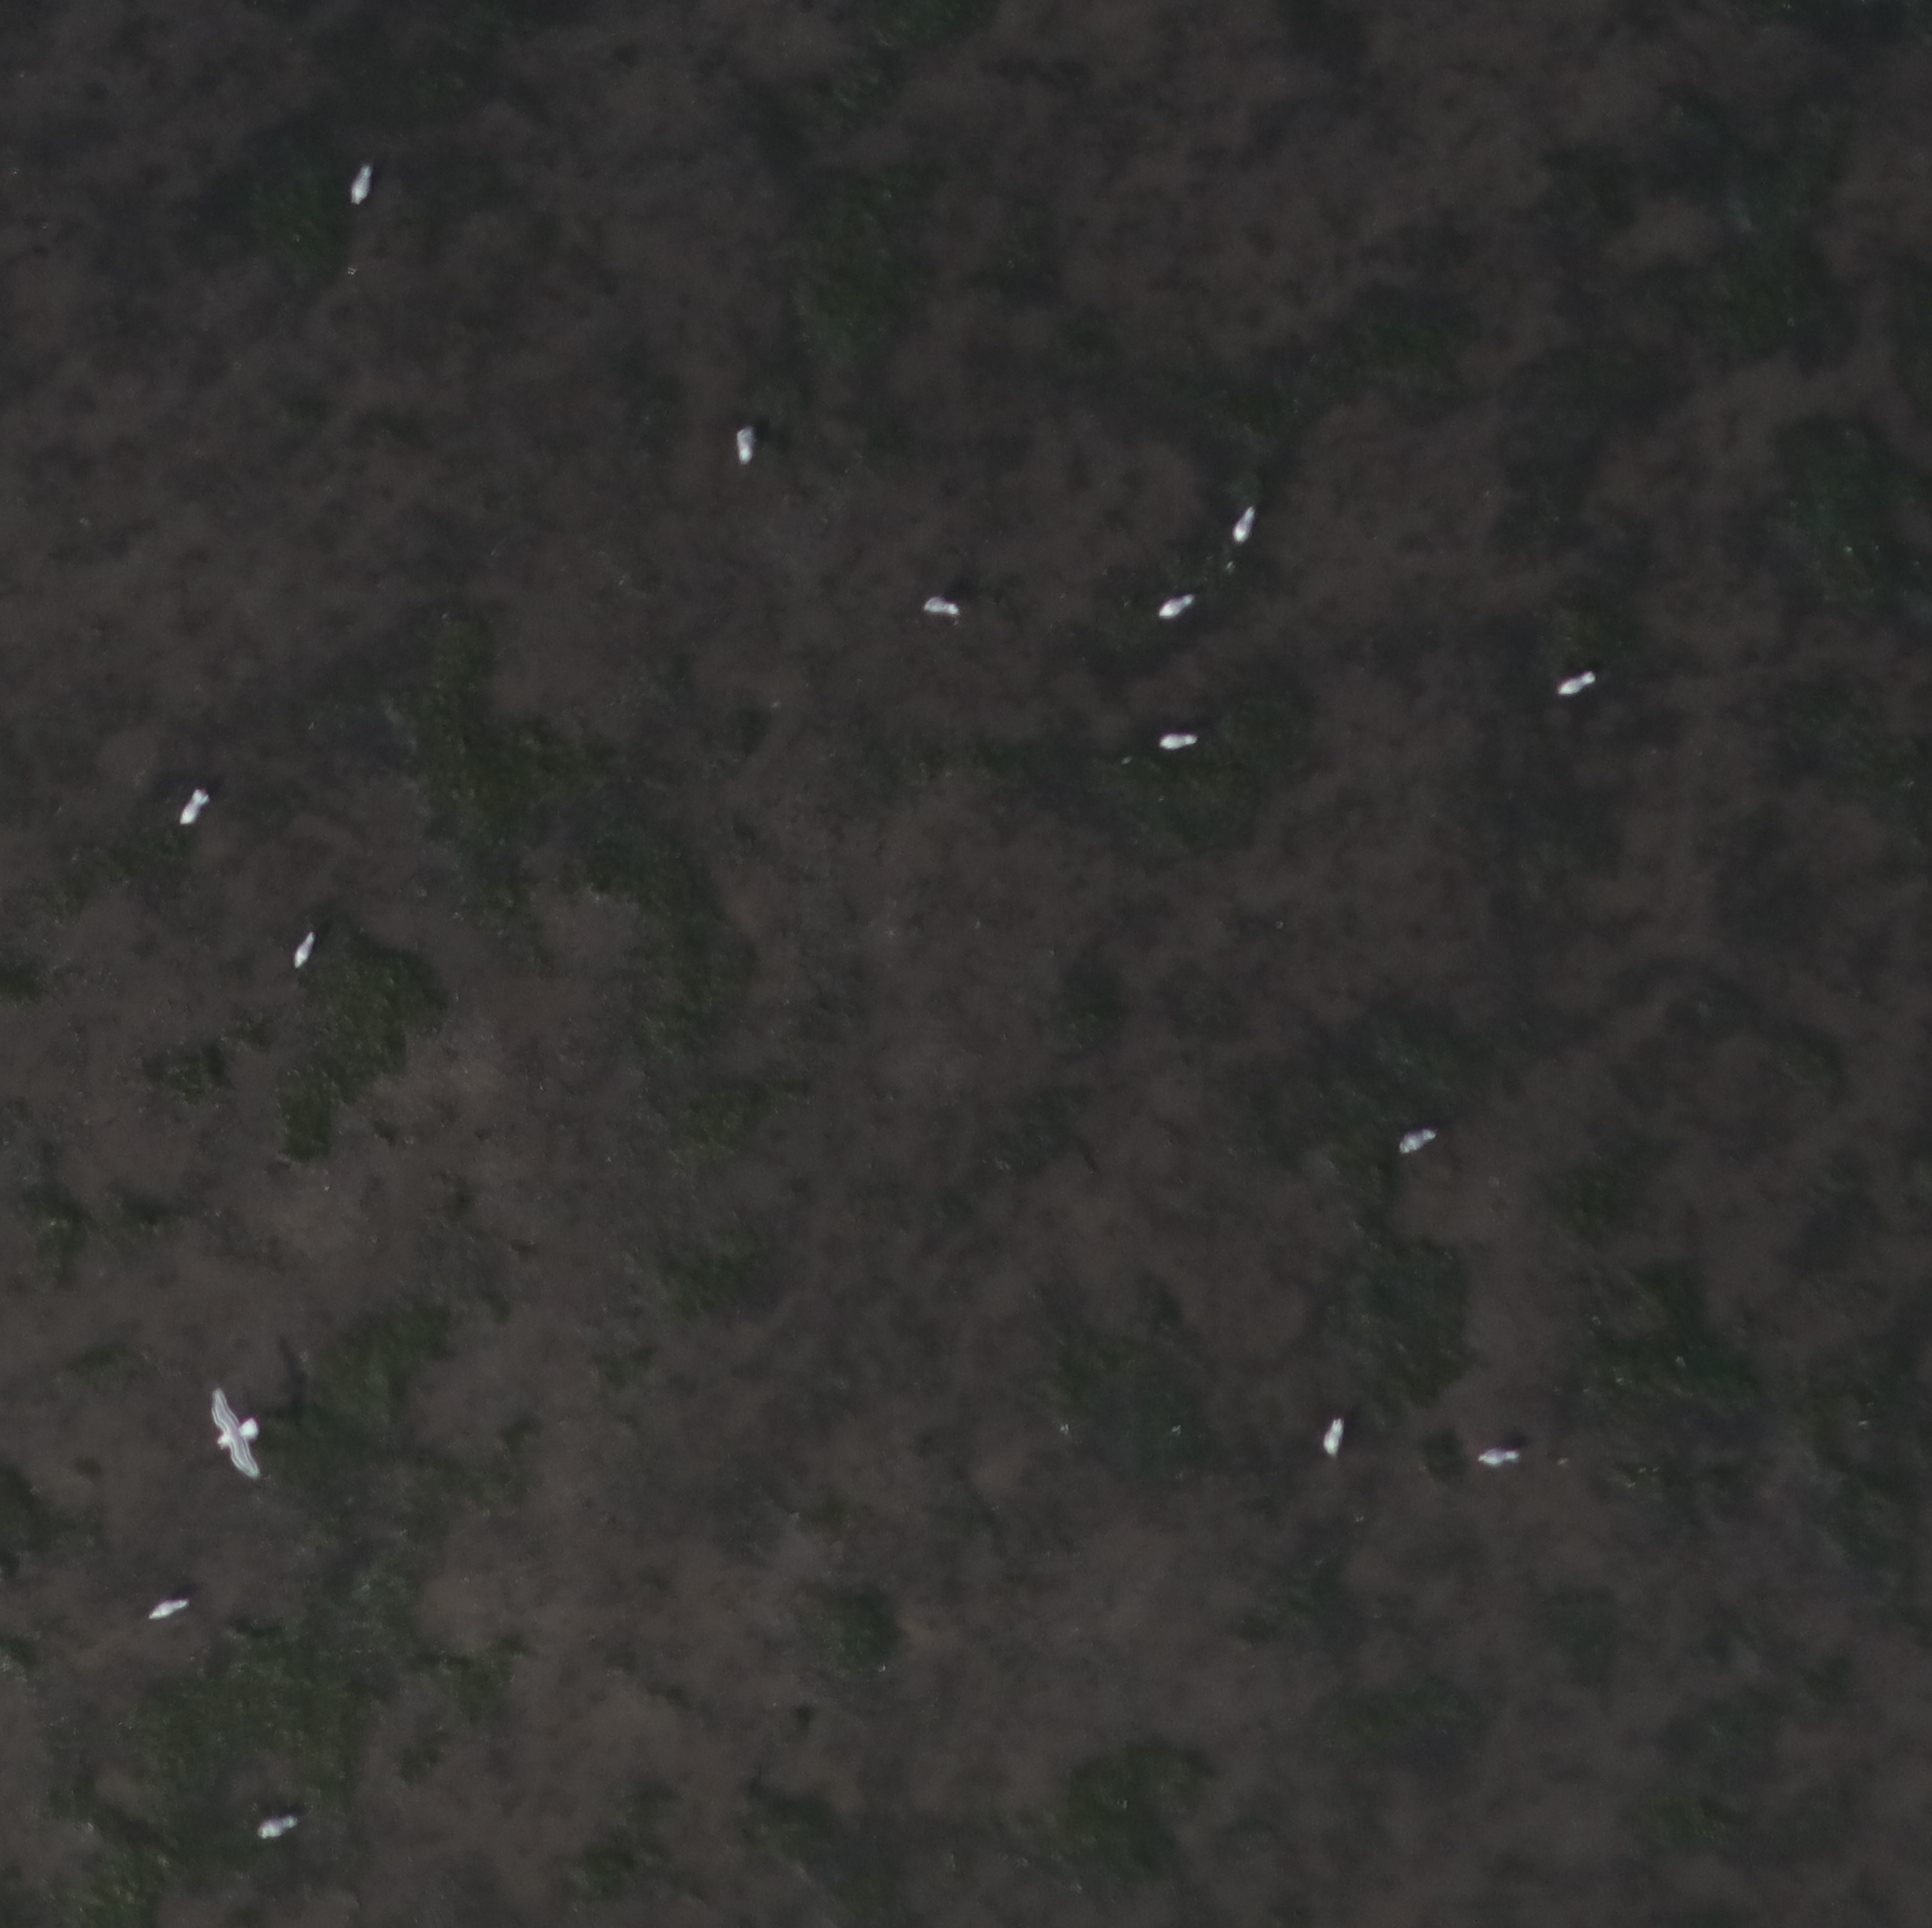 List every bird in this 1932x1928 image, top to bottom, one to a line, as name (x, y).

gull (367, 183)
gull (747, 451)
gull (1243, 525)
gull (1175, 602)
gull (943, 606)
gull (1584, 679)
gull (1177, 738)
gull (194, 806)
gull (305, 958)
gull (1413, 1144)
gull (235, 1440)
gull (1335, 1443)
gull (1498, 1450)
gull (163, 1606)
gull (273, 1824)